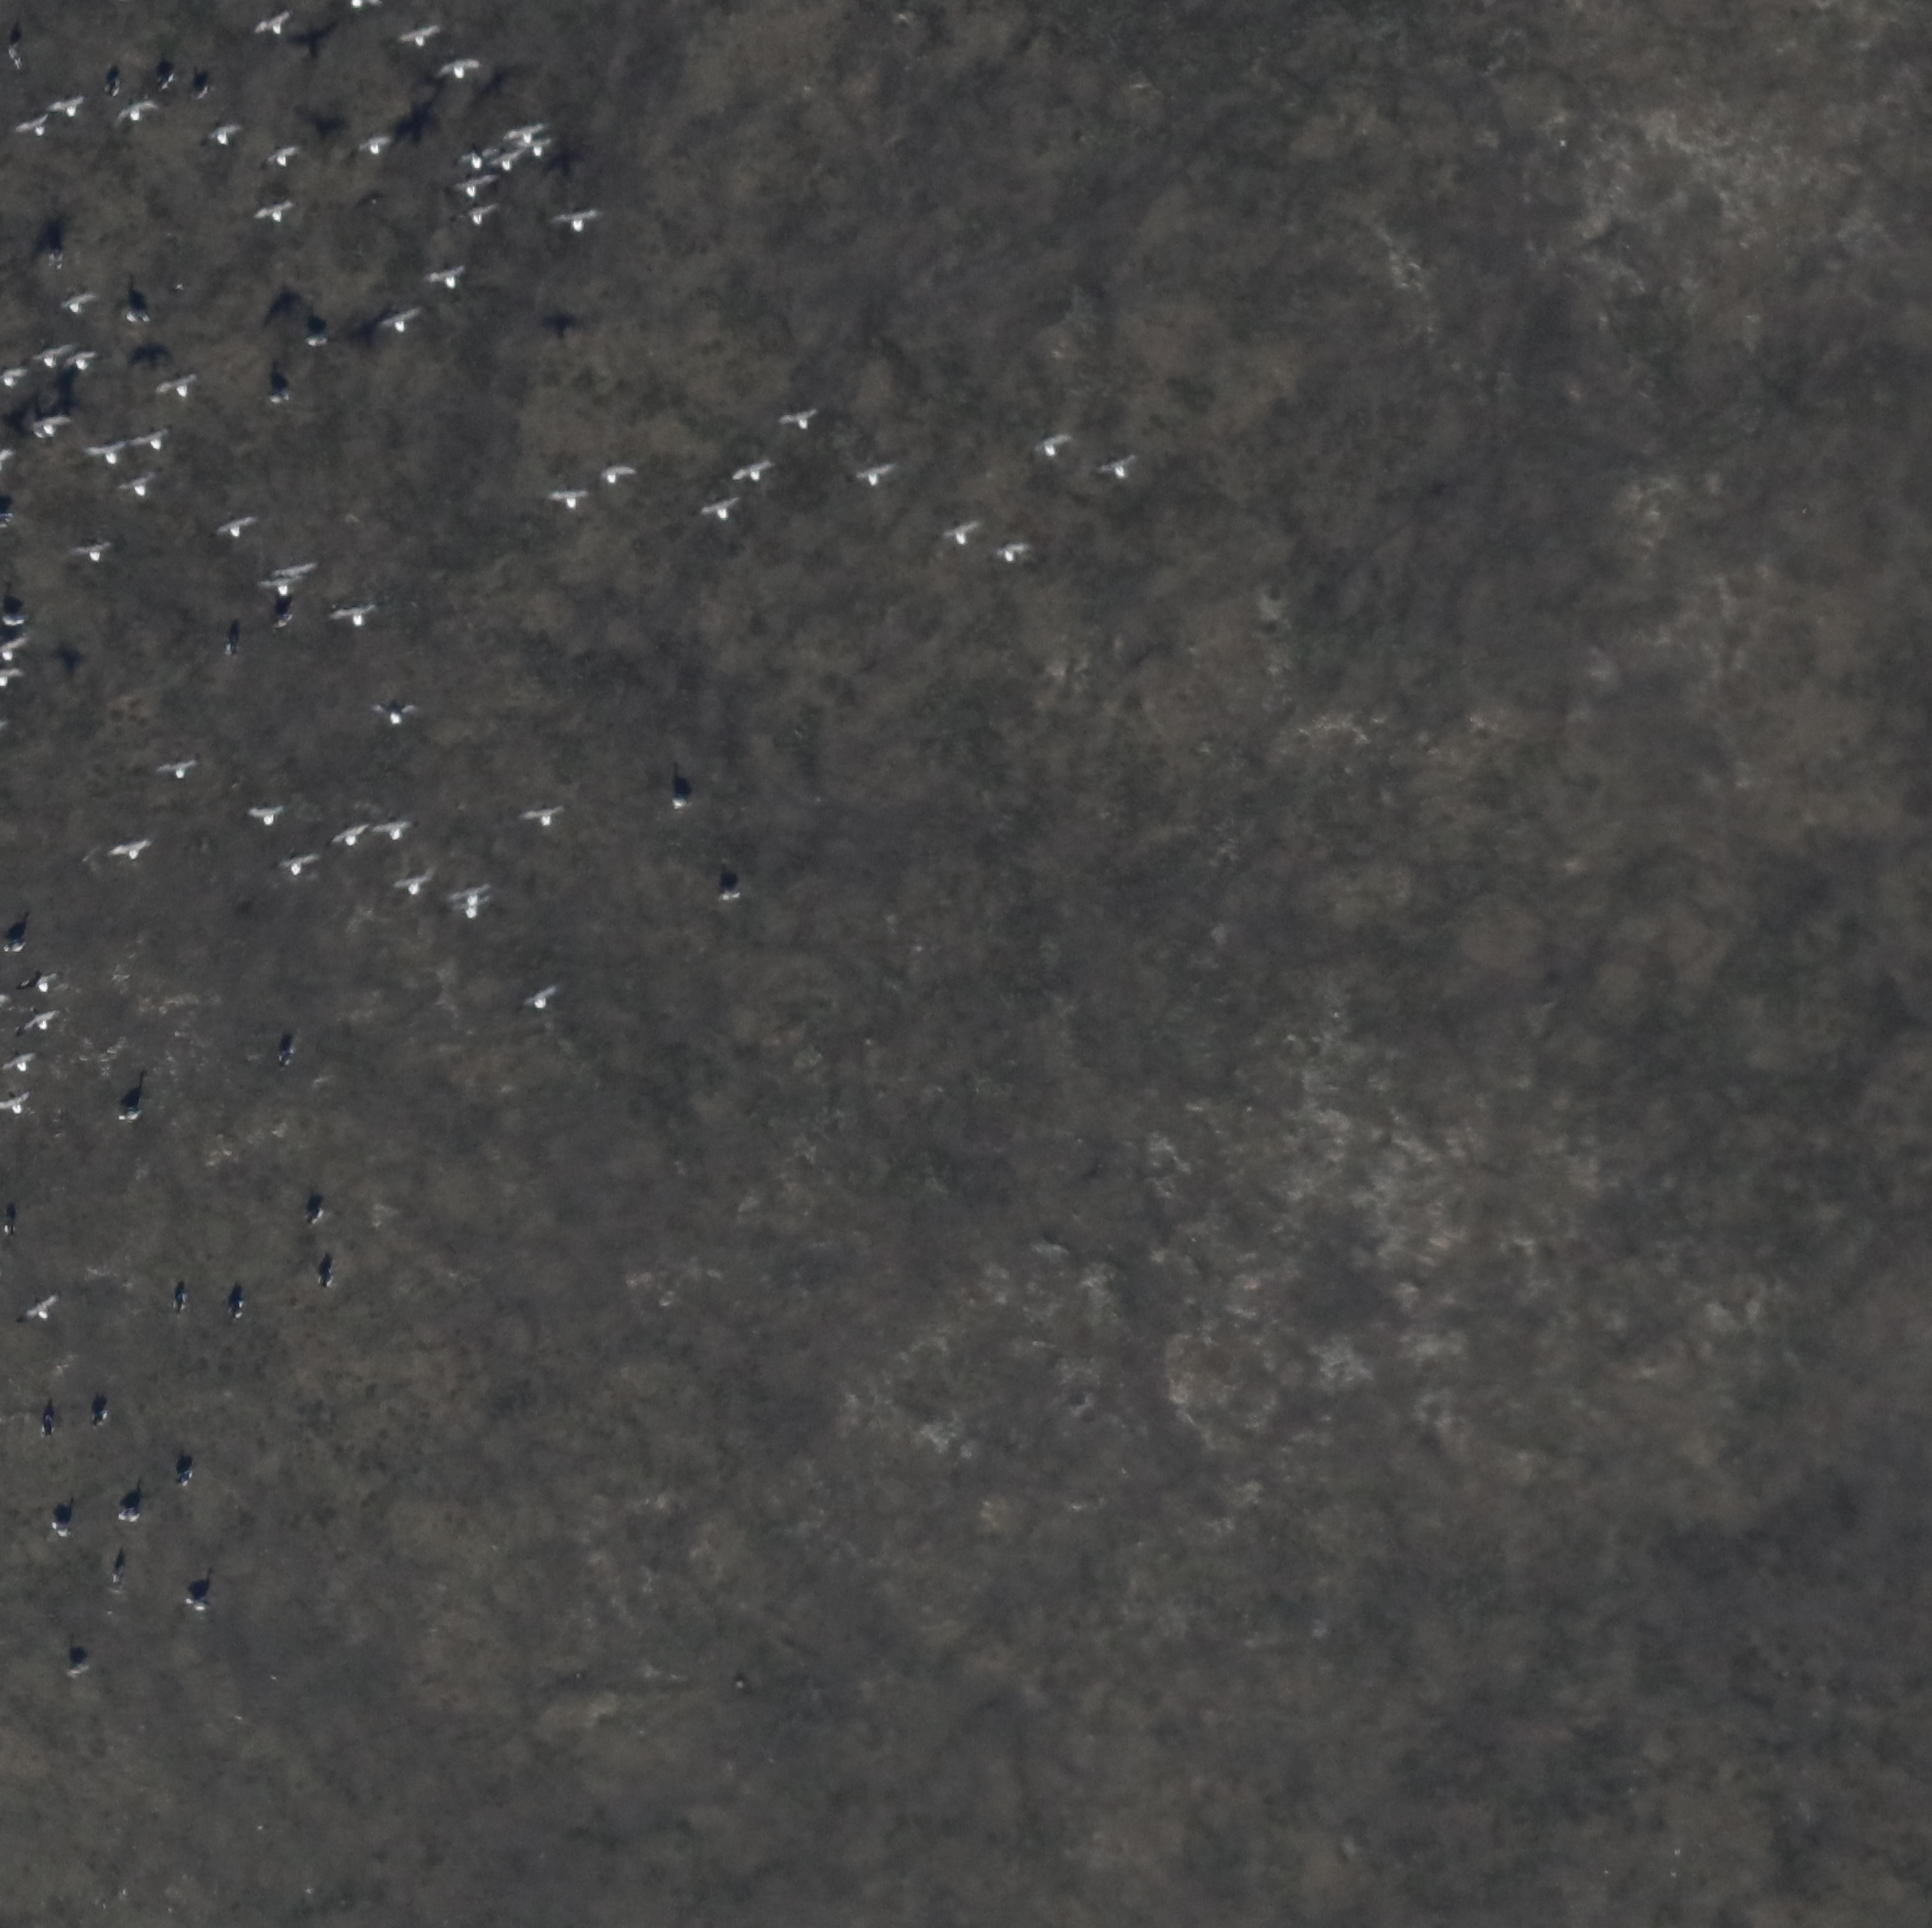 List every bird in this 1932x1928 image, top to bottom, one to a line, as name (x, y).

brant (425, 38)
brant (288, 39)
brant (11, 56)
brant (471, 73)
brant (166, 75)
brant (117, 83)
brant (195, 89)
brant (69, 110)
brant (140, 115)
brant (39, 120)
brant (522, 126)
brant (228, 135)
brant (389, 149)
brant (542, 151)
brant (290, 153)
brant (475, 153)
brant (513, 163)
brant (471, 187)
brant (283, 211)
brant (486, 215)
brant (586, 220)
brant (56, 256)
brant (447, 279)
brant (85, 301)
brant (143, 320)
brant (398, 320)
brant (322, 340)
brant (51, 351)
brant (83, 355)
brant (23, 365)
brant (180, 385)
brant (288, 399)
brant (791, 422)
brant (47, 427)
brant (152, 436)
brant (108, 453)
brant (1049, 453)
brant (610, 470)
brant (760, 470)
brant (878, 471)
brant (1124, 474)
brant (146, 480)
brant (566, 497)
brant (732, 506)
brant (2, 518)
brant (228, 522)
brant (963, 528)
brant (95, 550)
brant (1025, 556)
brant (295, 564)
brant (283, 590)
brant (19, 598)
brant (286, 623)
brant (359, 626)
brant (232, 647)
brant (6, 648)
brant (392, 707)
brant (180, 767)
brant (669, 803)
brant (273, 814)
brant (547, 824)
brant (401, 837)
brant (358, 838)
brant (130, 855)
brant (309, 873)
brant (417, 888)
brant (480, 890)
brant (730, 895)
brant (472, 915)
brant (19, 939)
brant (49, 989)
brant (546, 1001)
brant (45, 1028)
brant (27, 1059)
brant (286, 1060)
brant (21, 1097)
brant (134, 1117)
brant (324, 1219)
brant (14, 1234)
brant (325, 1280)
brant (182, 1305)
brant (242, 1308)
brant (48, 1314)
brant (50, 1431)
brant (97, 1437)
brant (187, 1471)
brant (133, 1502)
brant (66, 1527)
brant (124, 1563)
brant (208, 1600)
brant (79, 1664)